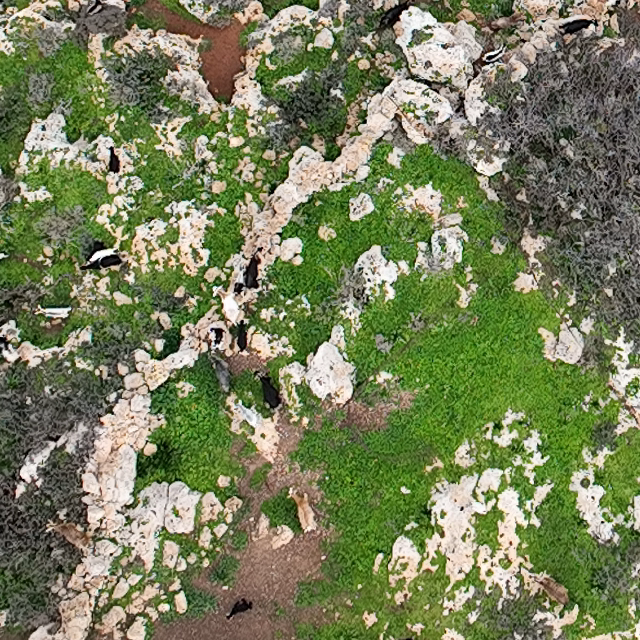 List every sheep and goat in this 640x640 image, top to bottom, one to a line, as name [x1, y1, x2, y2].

goat [86, 0, 102, 17]
goat [380, 0, 414, 30]
goat [603, 0, 634, 8]
goat [490, 11, 527, 27]
goat [557, 18, 596, 36]
goat [479, 42, 506, 63]
goat [410, 76, 450, 92]
goat [105, 145, 118, 170]
goat [0, 246, 9, 264]
goat [244, 246, 264, 290]
goat [79, 250, 117, 271]
goat [233, 265, 246, 296]
goat [212, 287, 238, 322]
goat [34, 305, 72, 317]
goat [0, 318, 17, 340]
goat [236, 321, 250, 357]
goat [205, 324, 225, 356]
goat [0, 335, 19, 363]
goat [205, 353, 232, 394]
goat [252, 370, 282, 413]
goat [235, 400, 257, 428]
goat [288, 487, 318, 533]
goat [42, 519, 93, 549]
goat [528, 572, 571, 604]
goat [226, 598, 252, 620]